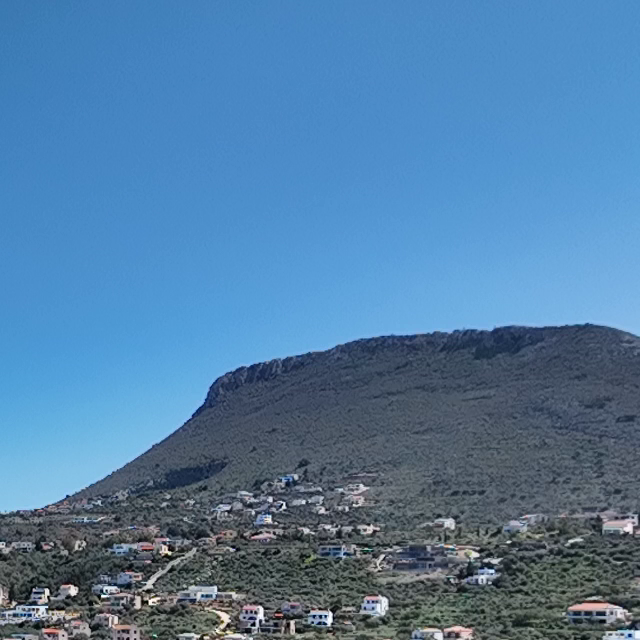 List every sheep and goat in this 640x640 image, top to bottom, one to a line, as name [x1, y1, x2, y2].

None